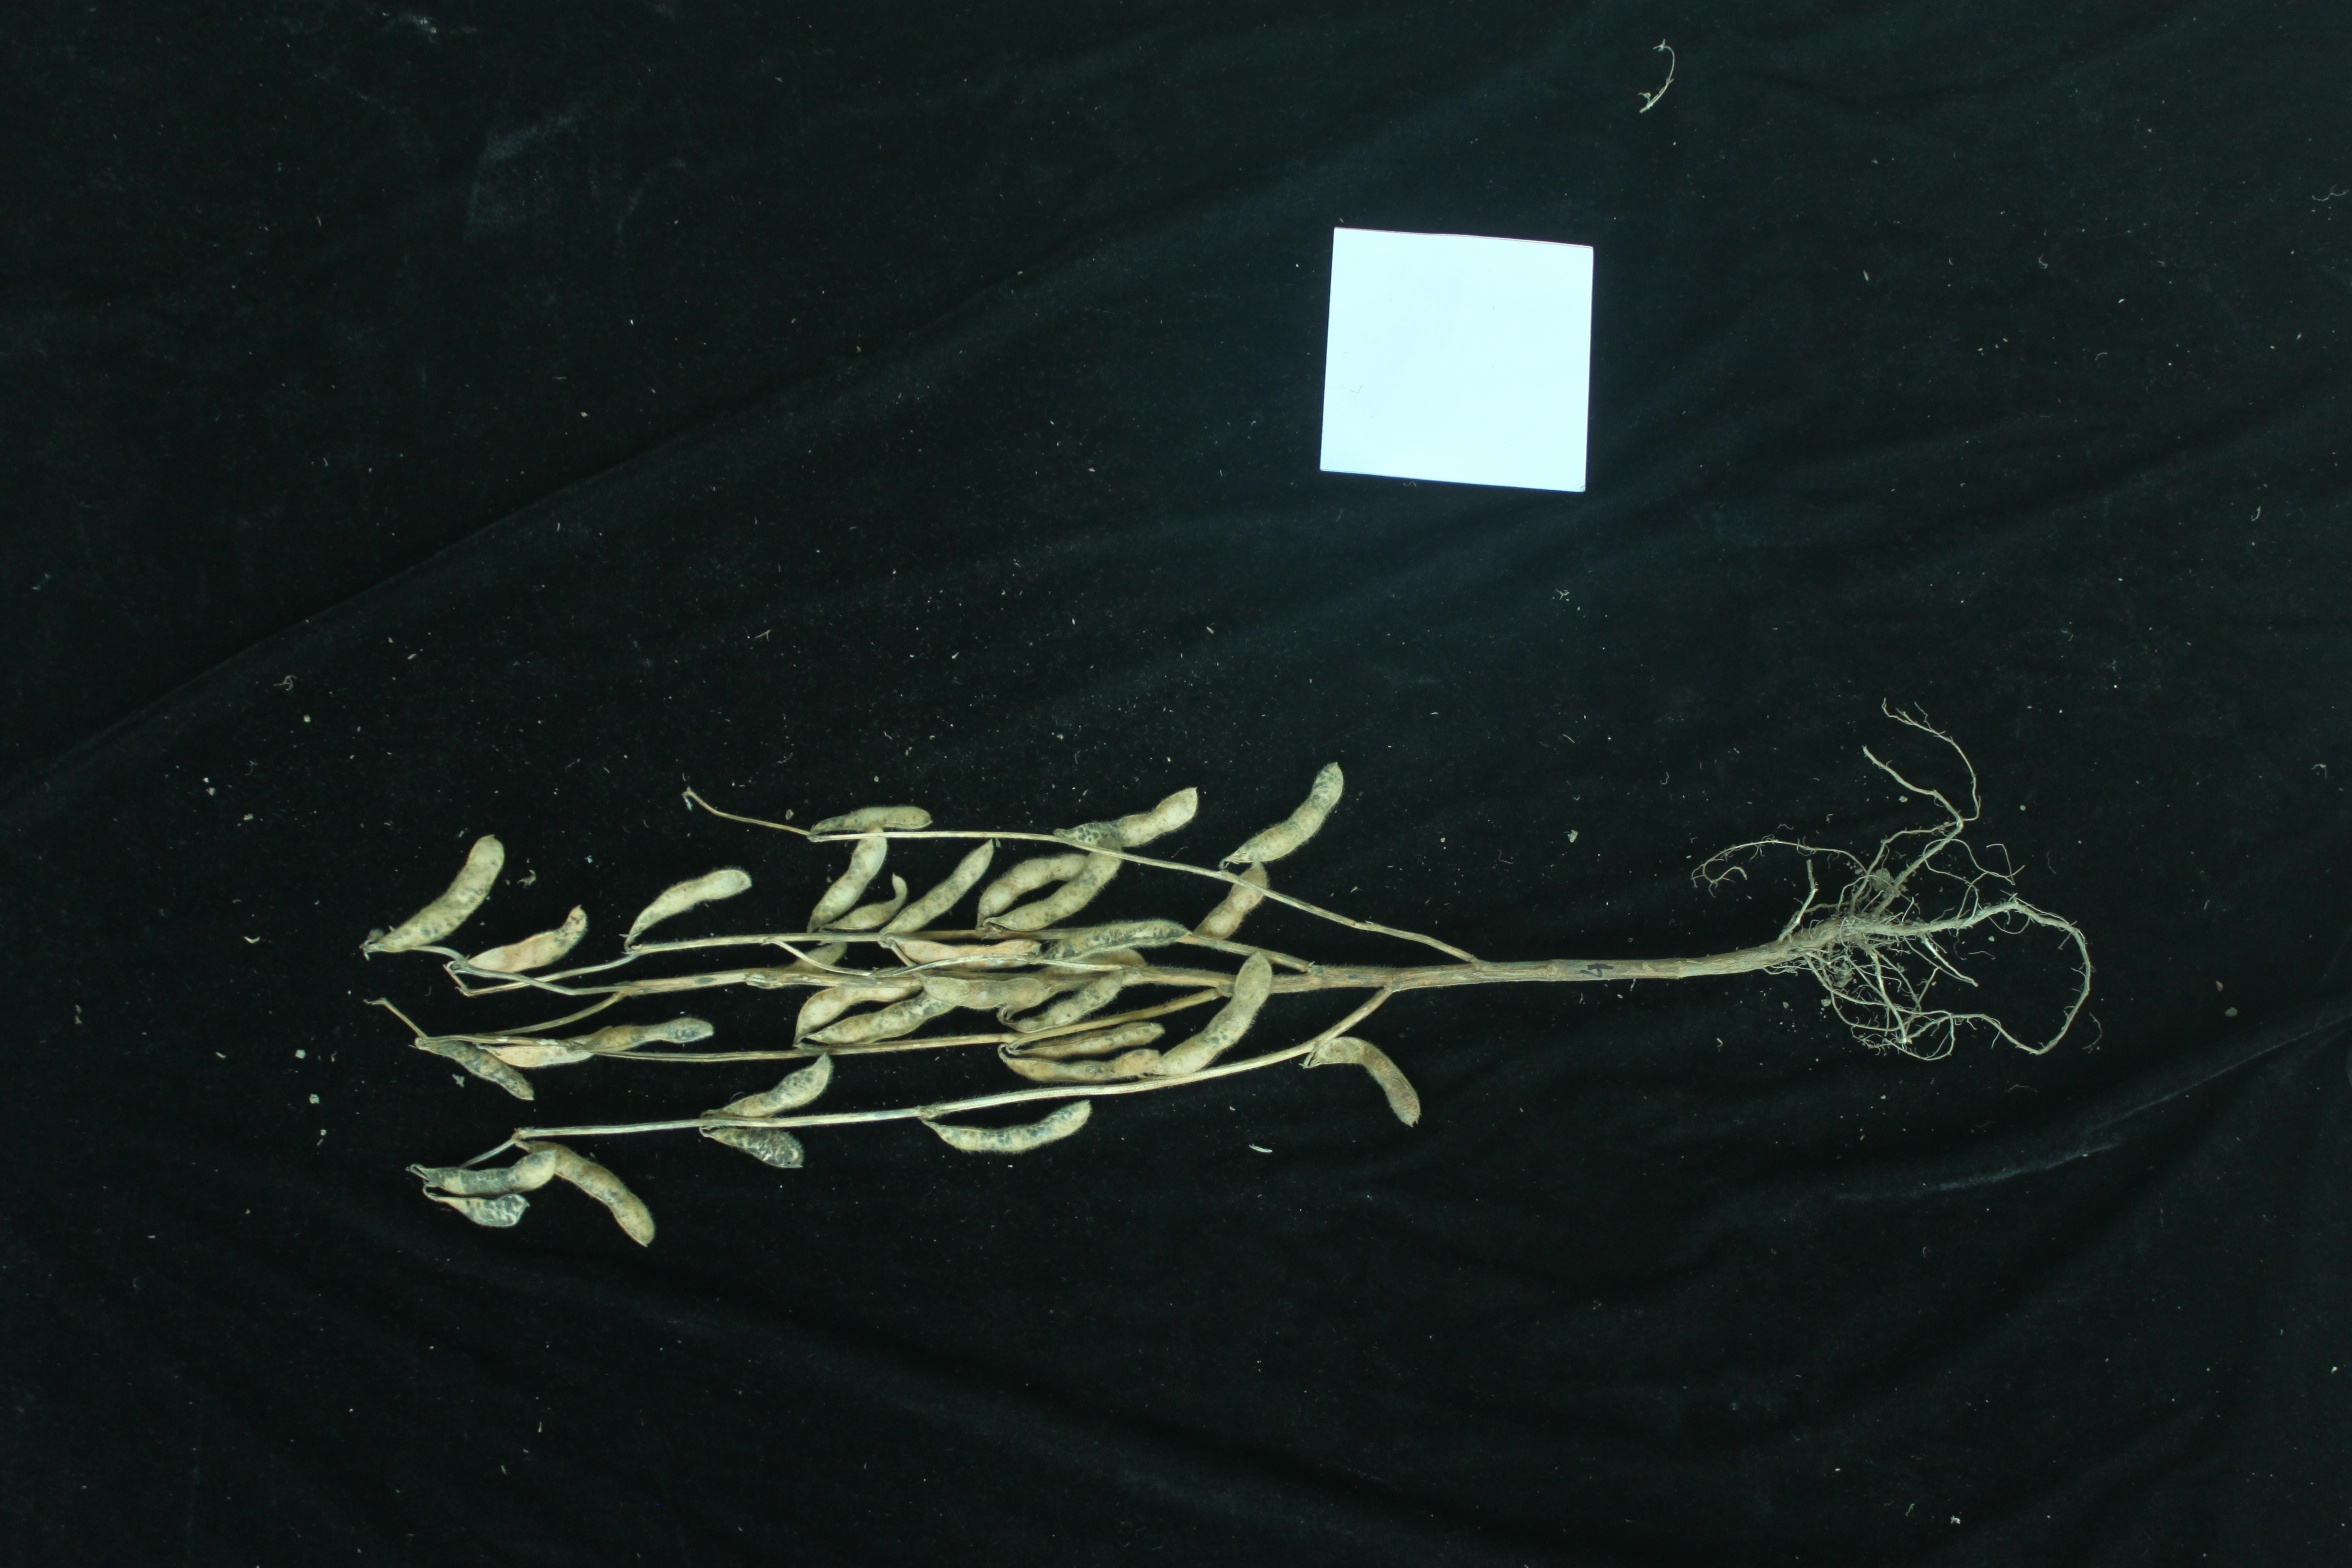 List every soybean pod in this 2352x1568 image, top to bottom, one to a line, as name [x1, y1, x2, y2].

soybean pod [1226, 763, 1345, 864]
soybean pod [1051, 789, 1197, 849]
soybean pod [808, 808, 933, 832]
soybean pod [805, 826, 885, 933]
soybean pod [370, 836, 501, 954]
soybean pod [880, 841, 993, 936]
soybean pod [974, 853, 1089, 928]
soybean pod [987, 854, 1120, 929]
soybean pod [1194, 864, 1269, 939]
soybean pod [626, 871, 750, 945]
soybean pod [824, 873, 908, 931]
soybean pod [459, 904, 585, 975]
soybean pod [1032, 920, 1189, 962]
soybean pod [889, 938, 1039, 970]
soybean pod [785, 942, 846, 971]
soybean pod [920, 951, 1145, 1010]
soybean pod [1146, 953, 1274, 1075]
soybean pod [994, 968, 1139, 1031]
soybean pod [796, 982, 921, 1042]
soybean pod [807, 994, 959, 1048]
soybean pod [477, 1021, 711, 1067]
soybean pod [1022, 1023, 1162, 1058]
soybean pod [1300, 1037, 1419, 1123]
soybean pod [419, 1044, 532, 1101]
soybean pod [1002, 1049, 1159, 1086]
soybean pod [704, 1054, 830, 1117]
soybean pod [929, 1099, 1092, 1153]
soybean pod [701, 1127, 804, 1168]
soybean pod [519, 1144, 652, 1246]
soybean pod [408, 1152, 555, 1196]
soybean pod [427, 1191, 528, 1225]